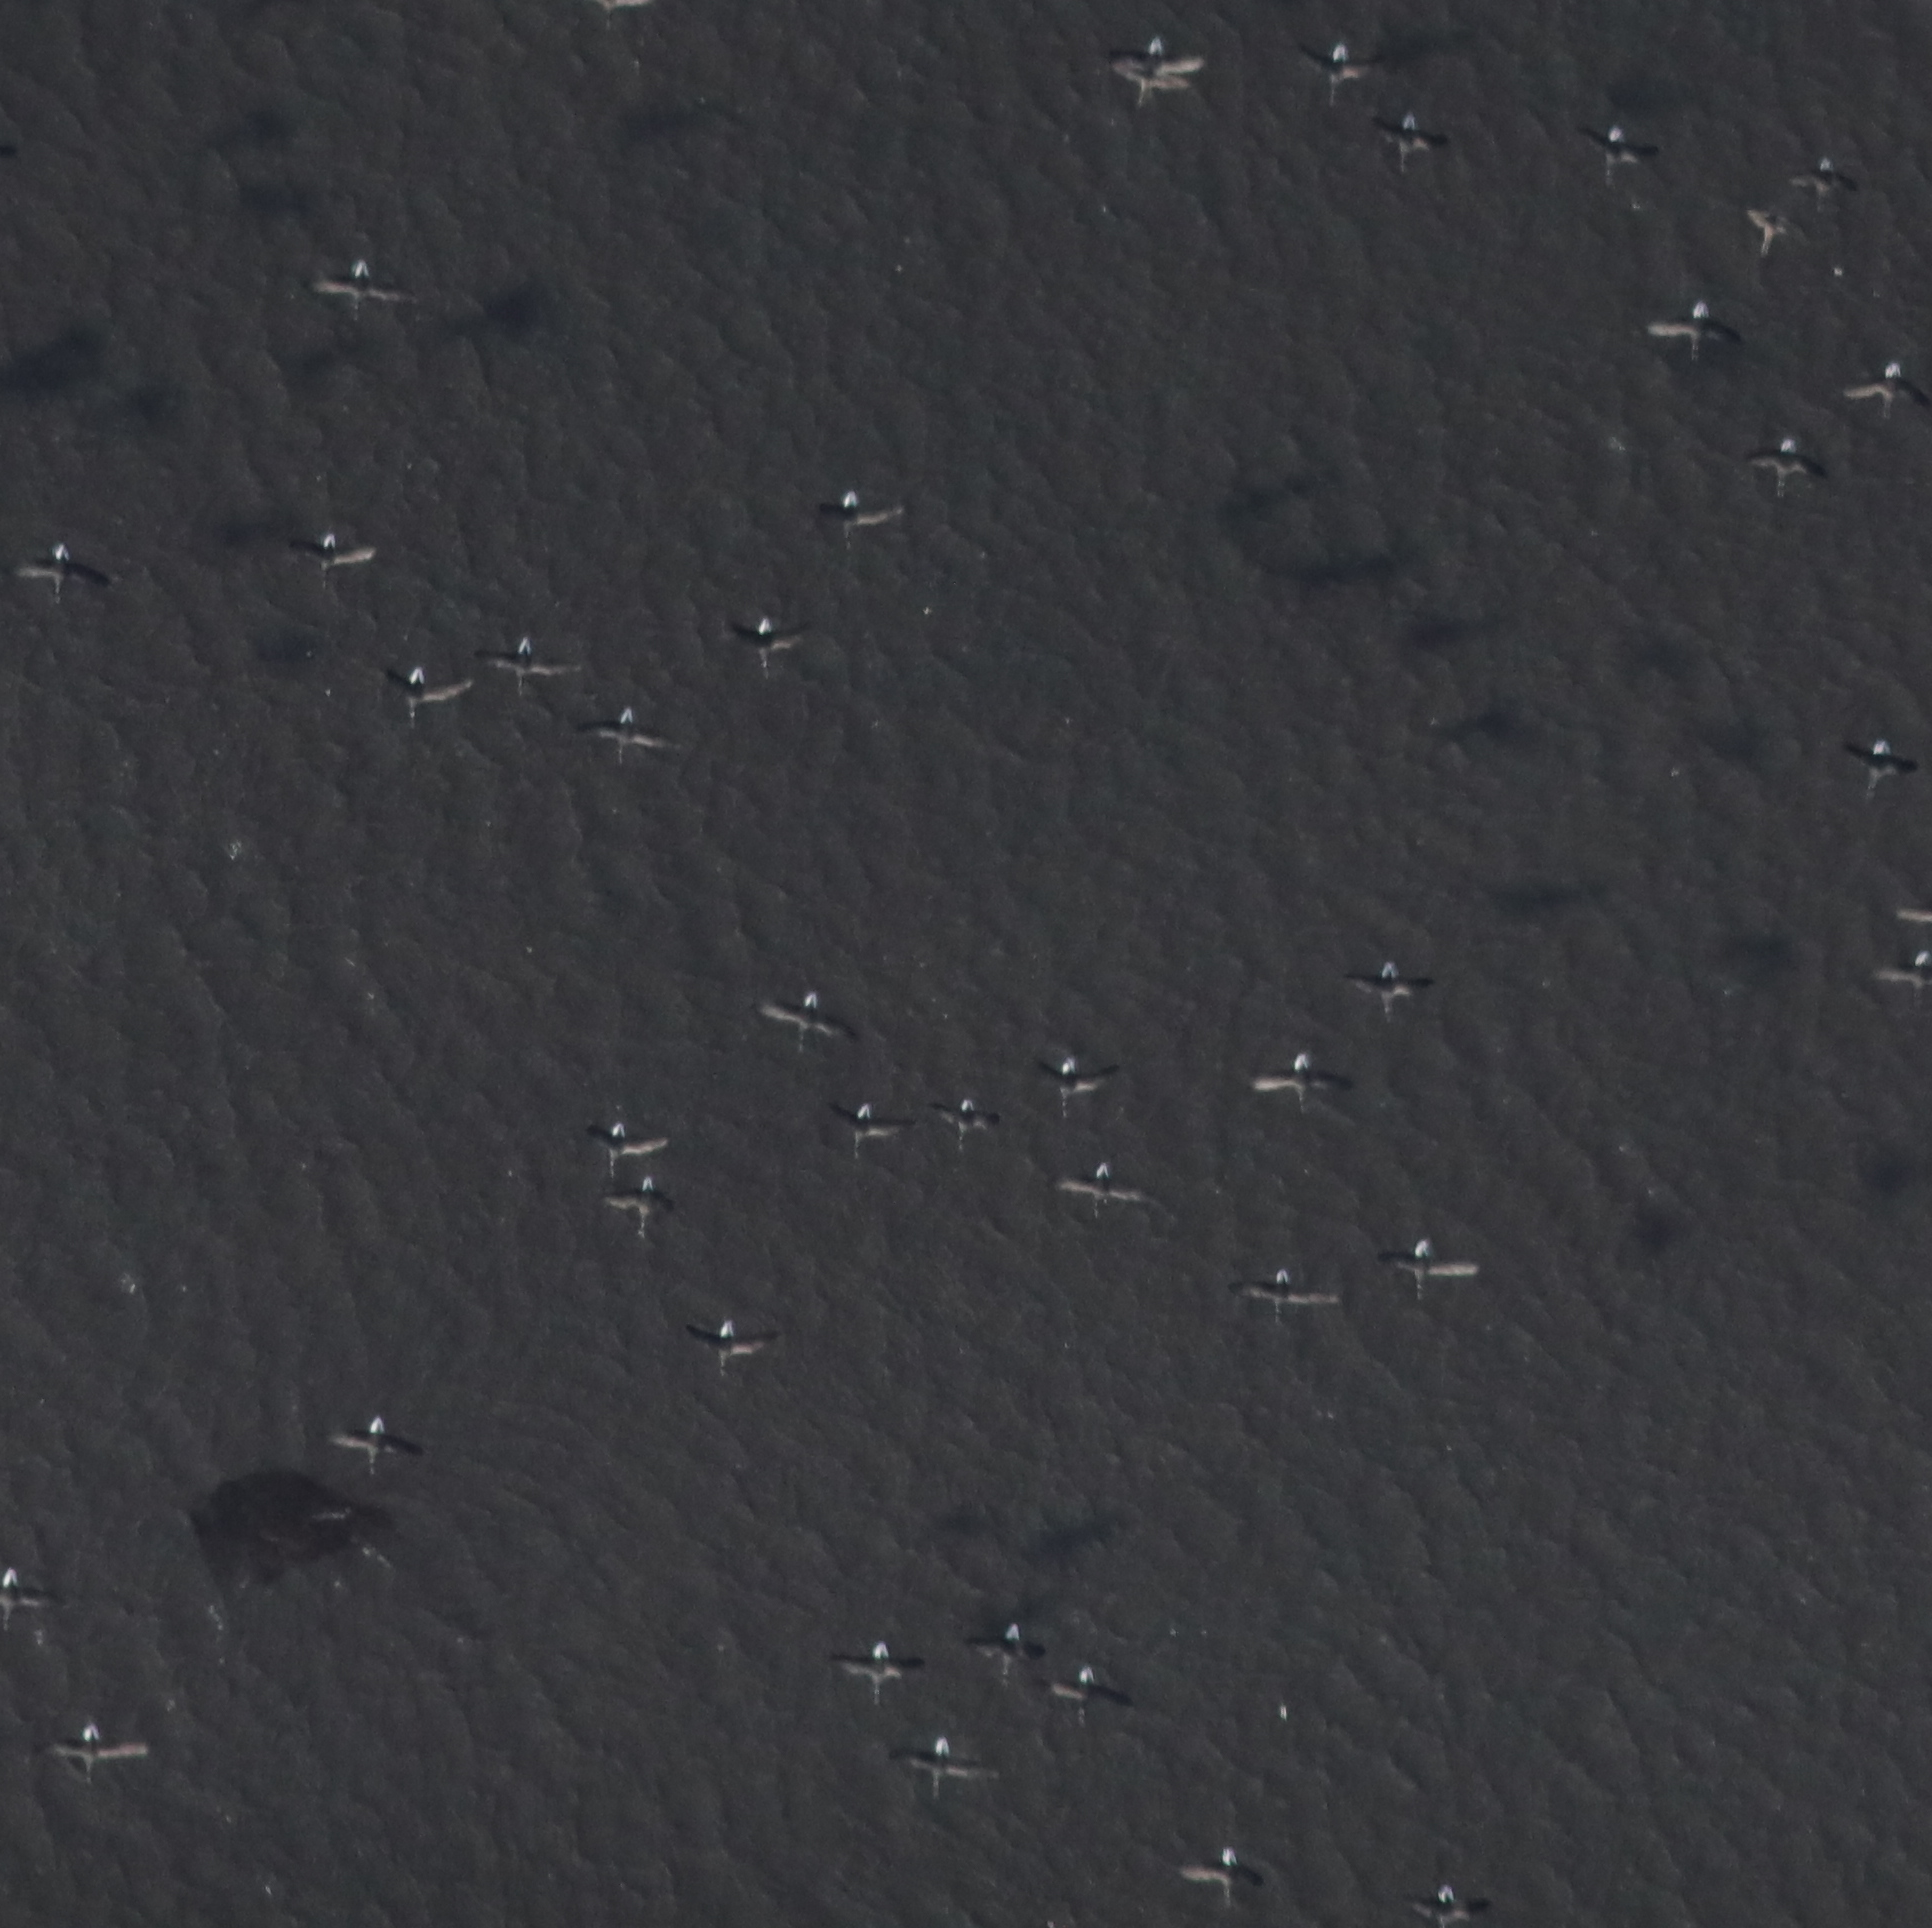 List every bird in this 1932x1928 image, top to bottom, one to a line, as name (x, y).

brant (1155, 46)
brant (1336, 64)
brant (1146, 82)
brant (1408, 134)
brant (1613, 148)
brant (1831, 179)
other bird (1771, 229)
brant (362, 286)
brant (1700, 325)
brant (1889, 386)
brant (1783, 465)
brant (848, 517)
brant (328, 558)
brant (59, 564)
brant (766, 644)
brant (522, 660)
brant (413, 686)
brant (627, 732)
brant (1875, 763)
brant (1924, 979)
brant (1388, 985)
brant (809, 1022)
brant (1063, 1078)
brant (1302, 1080)
brant (858, 1120)
brant (963, 1120)
brant (612, 1143)
brant (1102, 1188)
brant (645, 1200)
brant (1420, 1266)
brant (1281, 1297)
brant (725, 1347)
brant (376, 1443)
brant (16, 1597)
brant (1011, 1648)
brant (878, 1666)
brant (1085, 1689)
brant (90, 1750)
brant (938, 1766)
brant (1230, 1875)
brant (1444, 1915)